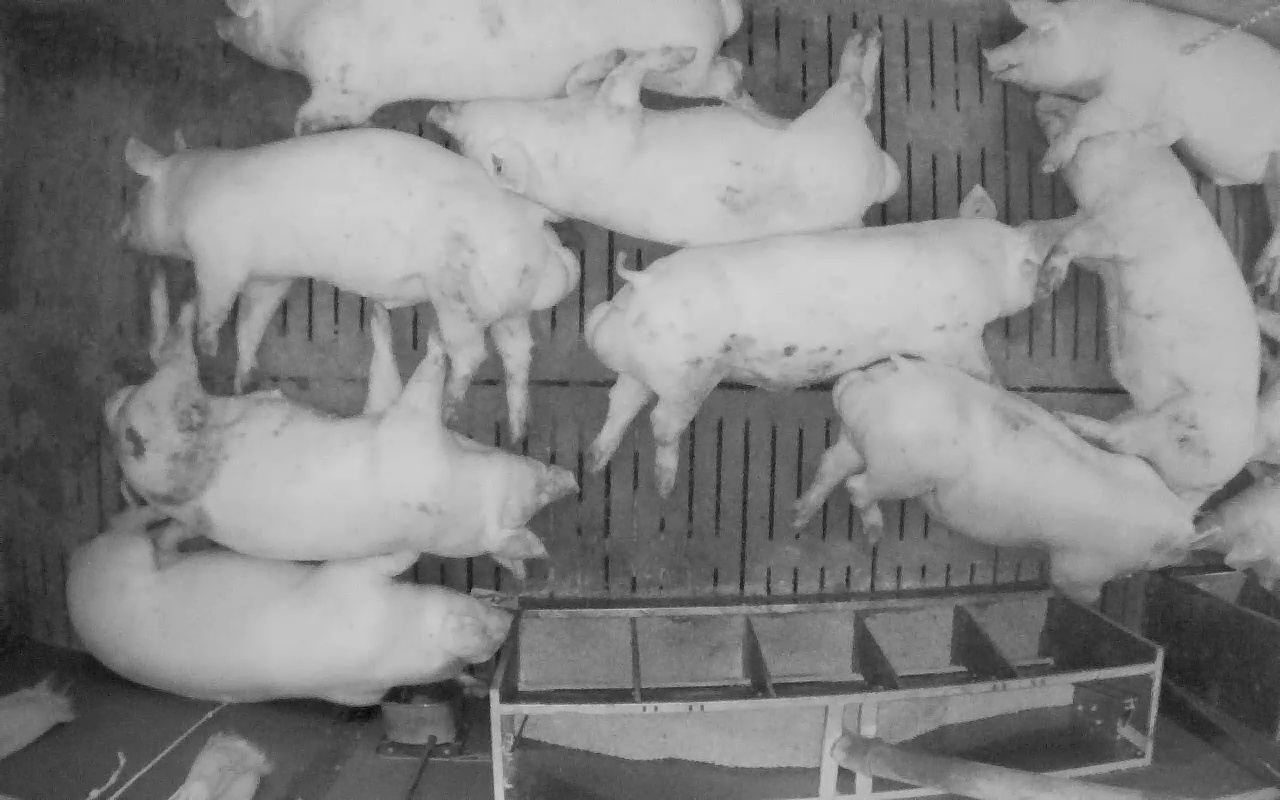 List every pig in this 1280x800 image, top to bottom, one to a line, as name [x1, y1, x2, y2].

pig [981, 0, 1279, 292]
pig [215, 1, 795, 135]
pig [422, 27, 902, 249]
pig [1034, 95, 1263, 509]
pig [109, 128, 579, 446]
pig [580, 182, 1044, 500]
pig [97, 260, 578, 582]
pig [791, 351, 1223, 606]
pig [1194, 461, 1278, 594]
pig [64, 503, 516, 702]